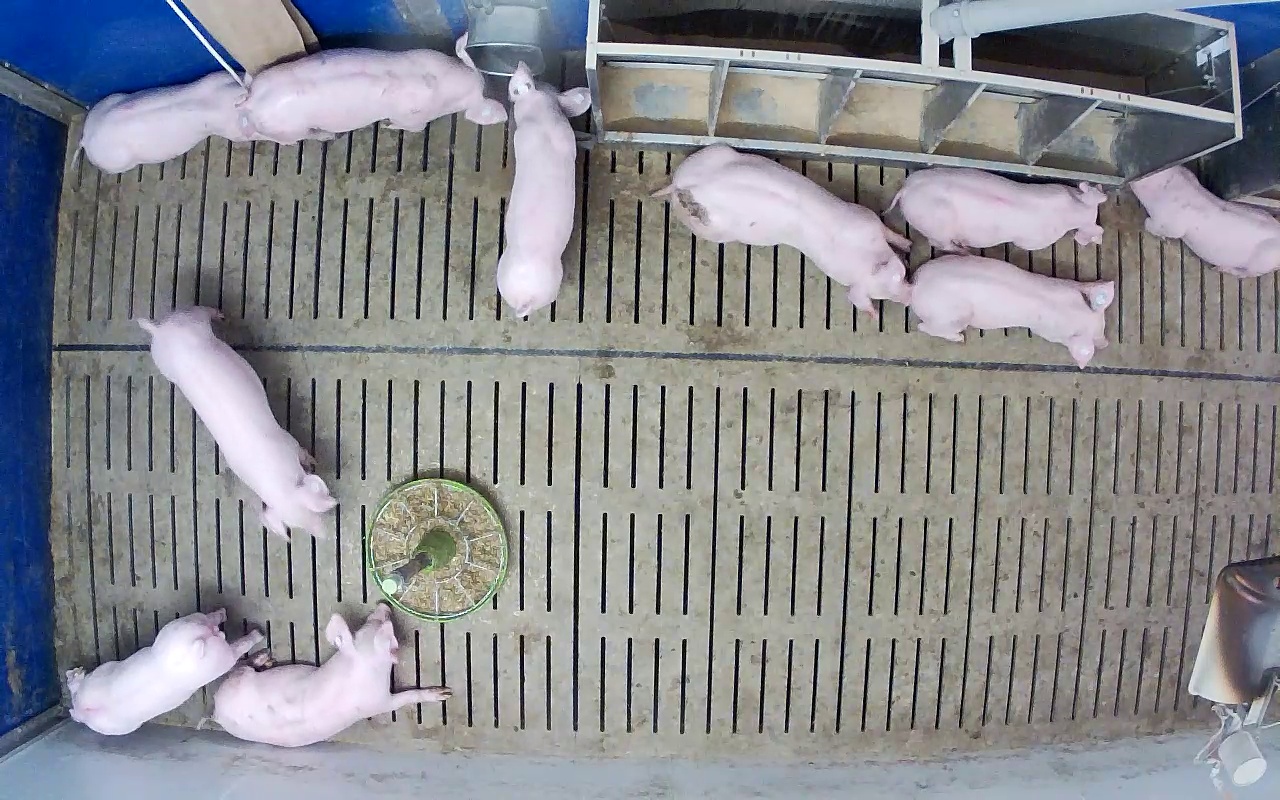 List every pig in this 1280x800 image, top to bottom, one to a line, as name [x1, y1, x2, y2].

pig [238, 30, 511, 145]
pig [497, 63, 596, 321]
pig [69, 65, 286, 181]
pig [651, 136, 916, 320]
pig [885, 158, 1108, 259]
pig [1131, 160, 1279, 284]
pig [907, 253, 1119, 370]
pig [132, 302, 344, 548]
pig [194, 602, 451, 748]
pig [66, 605, 267, 740]